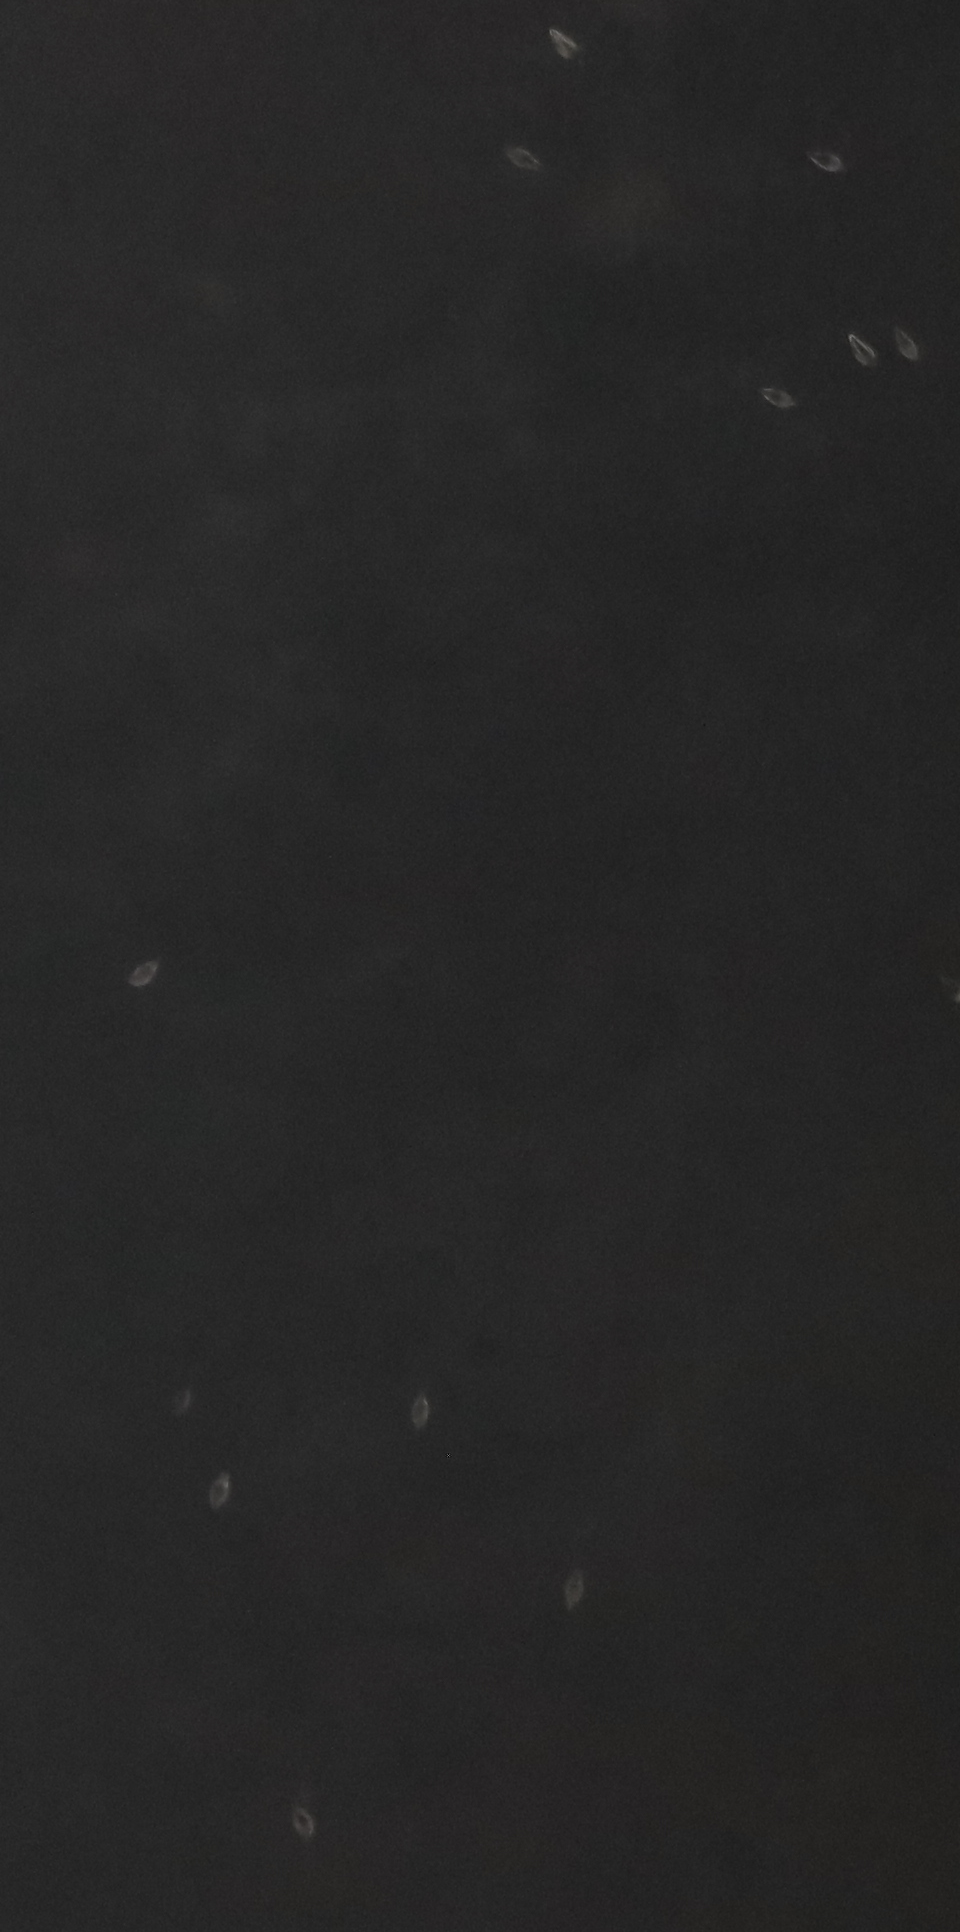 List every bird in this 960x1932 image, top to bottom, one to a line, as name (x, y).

brant (562, 39)
brant (526, 157)
brant (823, 158)
brant (909, 344)
brant (862, 350)
brant (776, 396)
other bird (142, 978)
other bird (178, 1406)
other bird (424, 1412)
other bird (220, 1491)
other bird (574, 1591)
other bird (305, 1826)